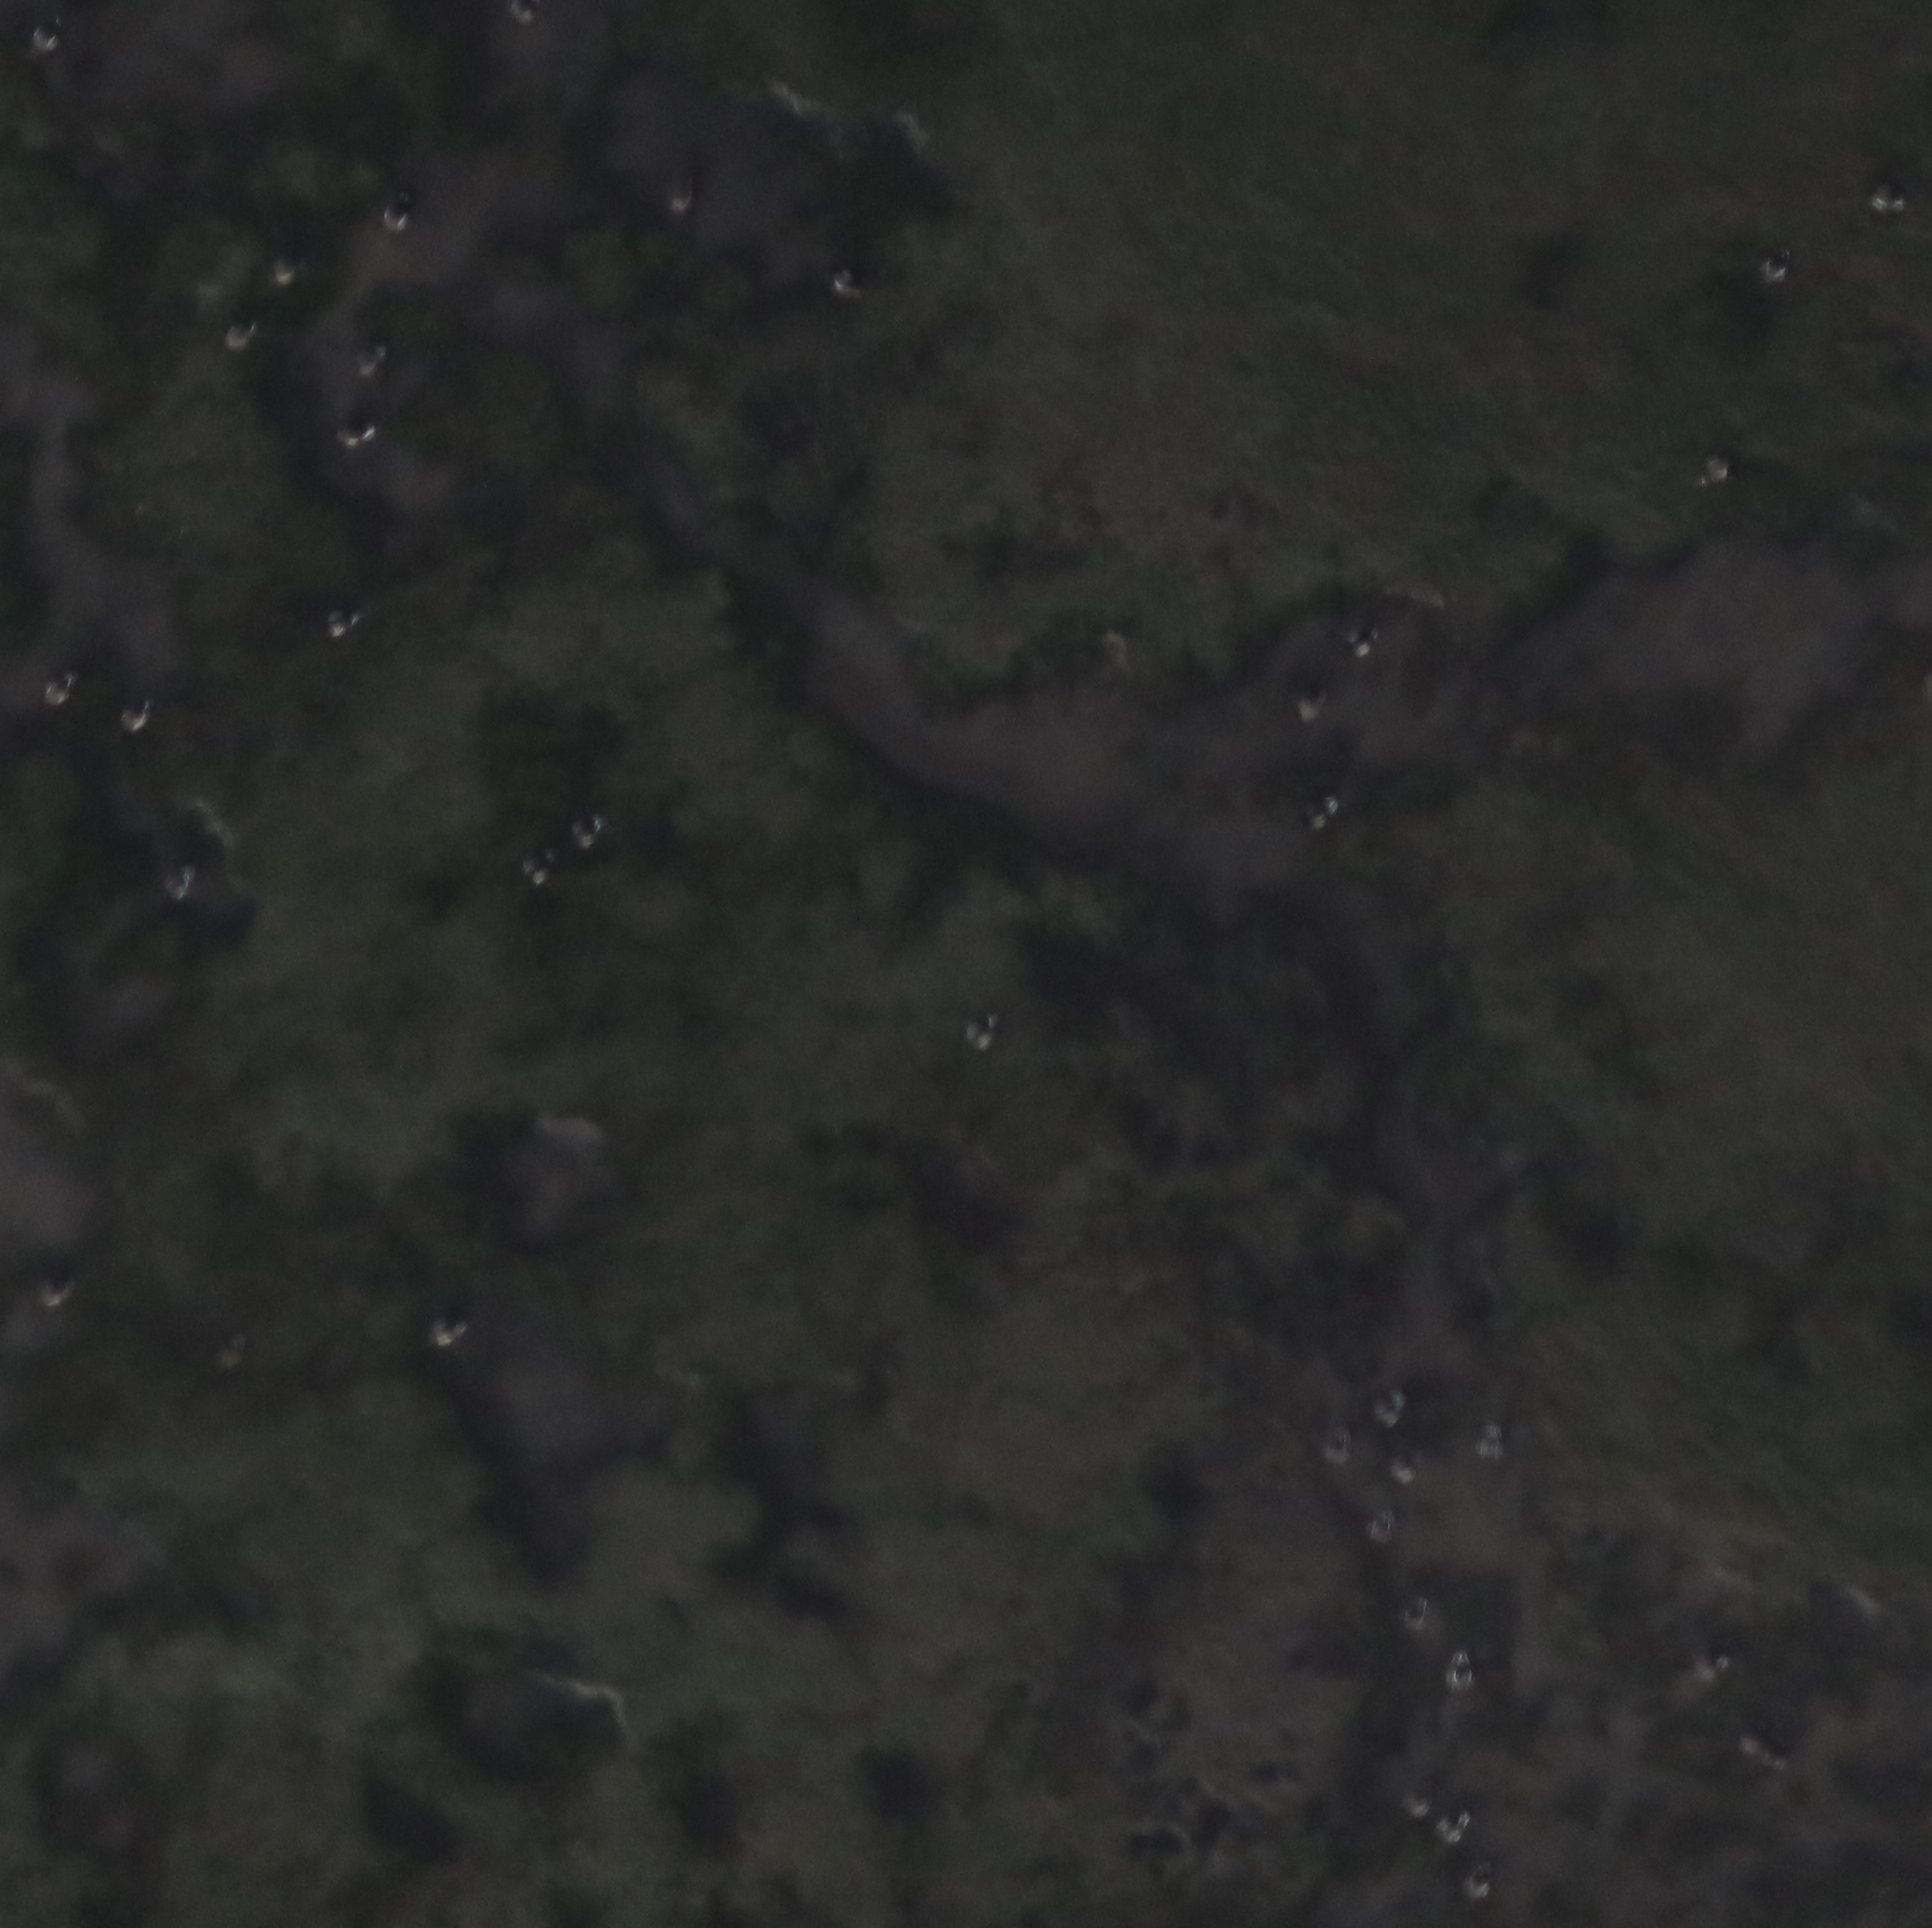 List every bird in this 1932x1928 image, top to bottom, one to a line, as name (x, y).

brant (49, 39)
brant (1886, 201)
brant (678, 206)
brant (396, 217)
brant (1780, 266)
brant (294, 268)
brant (841, 281)
brant (243, 336)
brant (365, 350)
brant (355, 433)
brant (1707, 463)
brant (333, 617)
brant (1356, 635)
brant (58, 690)
brant (1318, 709)
brant (134, 716)
brant (1315, 812)
brant (588, 832)
brant (533, 866)
brant (182, 875)
brant (976, 1040)
brant (56, 1286)
brant (451, 1340)
brant (228, 1352)
brant (1392, 1411)
brant (1492, 1444)
brant (1335, 1447)
brant (1407, 1466)
brant (1386, 1532)
brant (1421, 1613)
brant (1712, 1663)
brant (1463, 1674)
brant (1755, 1745)
brant (1416, 1802)
brant (1456, 1829)
brant (1468, 1879)